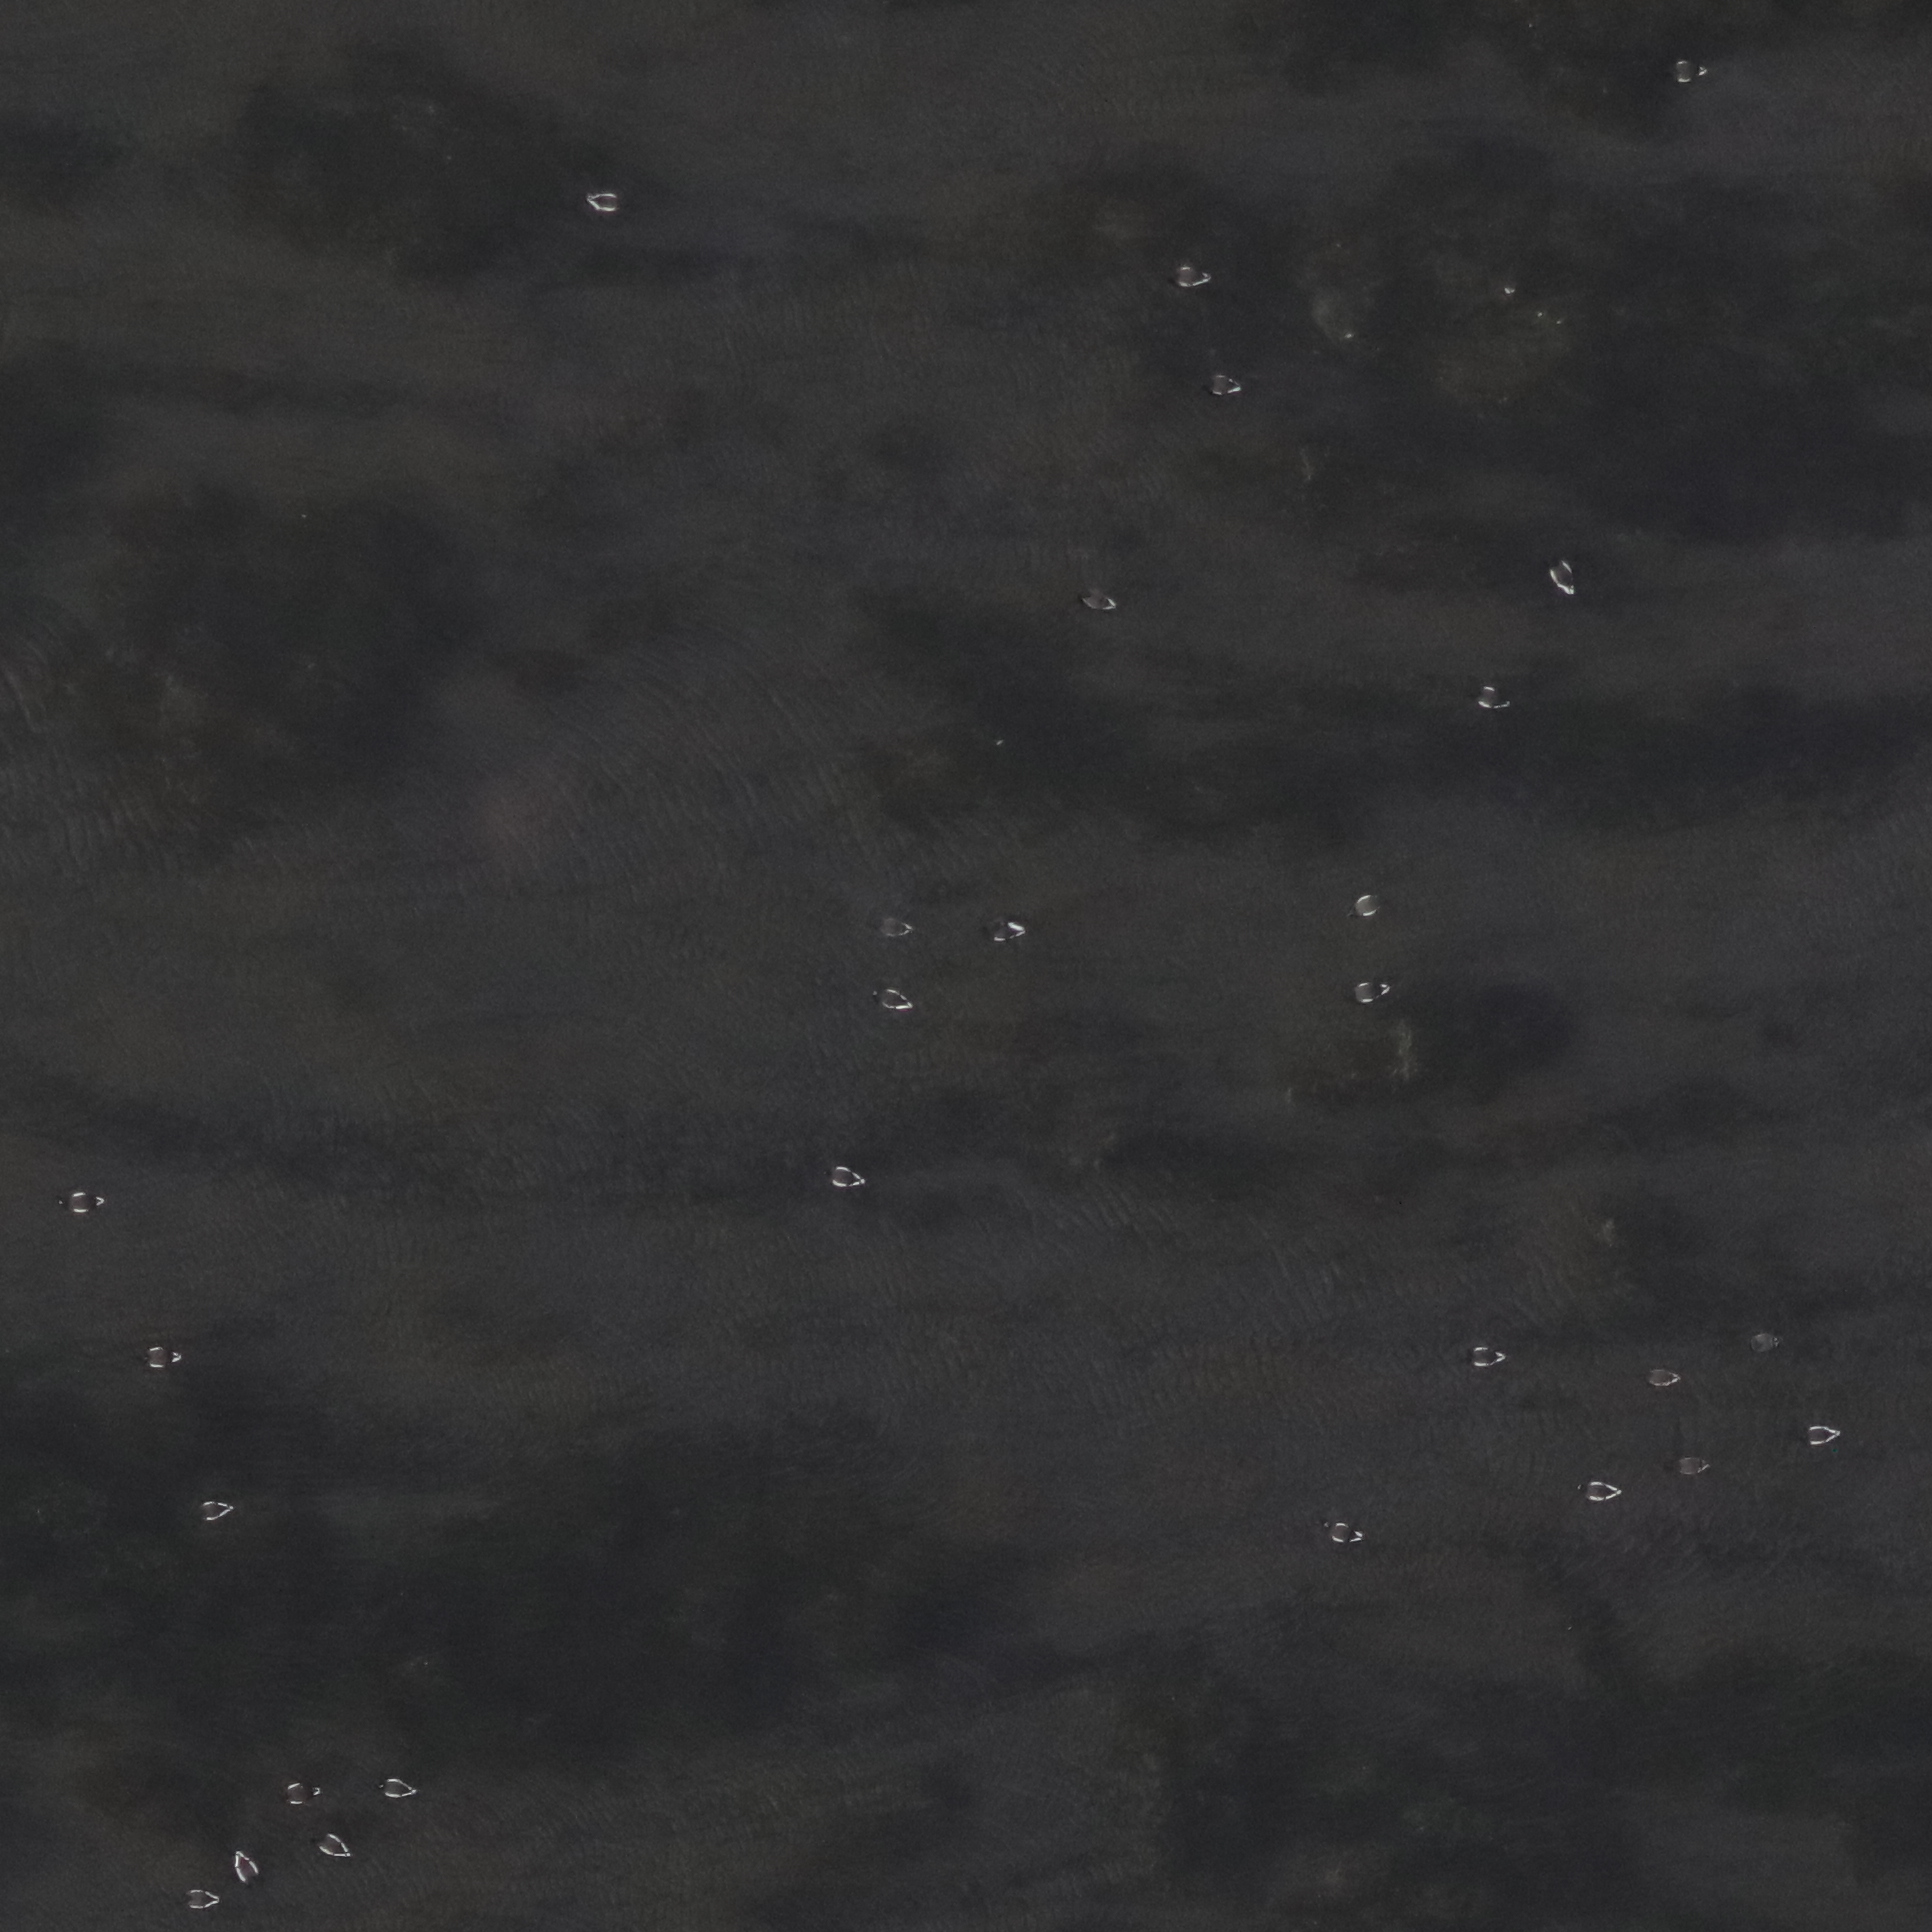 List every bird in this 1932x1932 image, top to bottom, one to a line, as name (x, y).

brant (1687, 70)
brant (606, 201)
brant (1189, 276)
brant (1220, 384)
brant (1562, 576)
brant (1097, 599)
brant (1488, 697)
brant (1365, 905)
brant (893, 925)
brant (1003, 932)
brant (1369, 992)
brant (892, 998)
brant (843, 1178)
brant (81, 1203)
brant (1765, 1341)
brant (1485, 1357)
brant (161, 1358)
brant (1660, 1377)
brant (1820, 1436)
brant (1690, 1464)
brant (1598, 1491)
brant (211, 1508)
brant (1343, 1533)
brant (397, 1789)
brant (299, 1794)
brant (332, 1846)
brant (246, 1869)
brant (200, 1901)